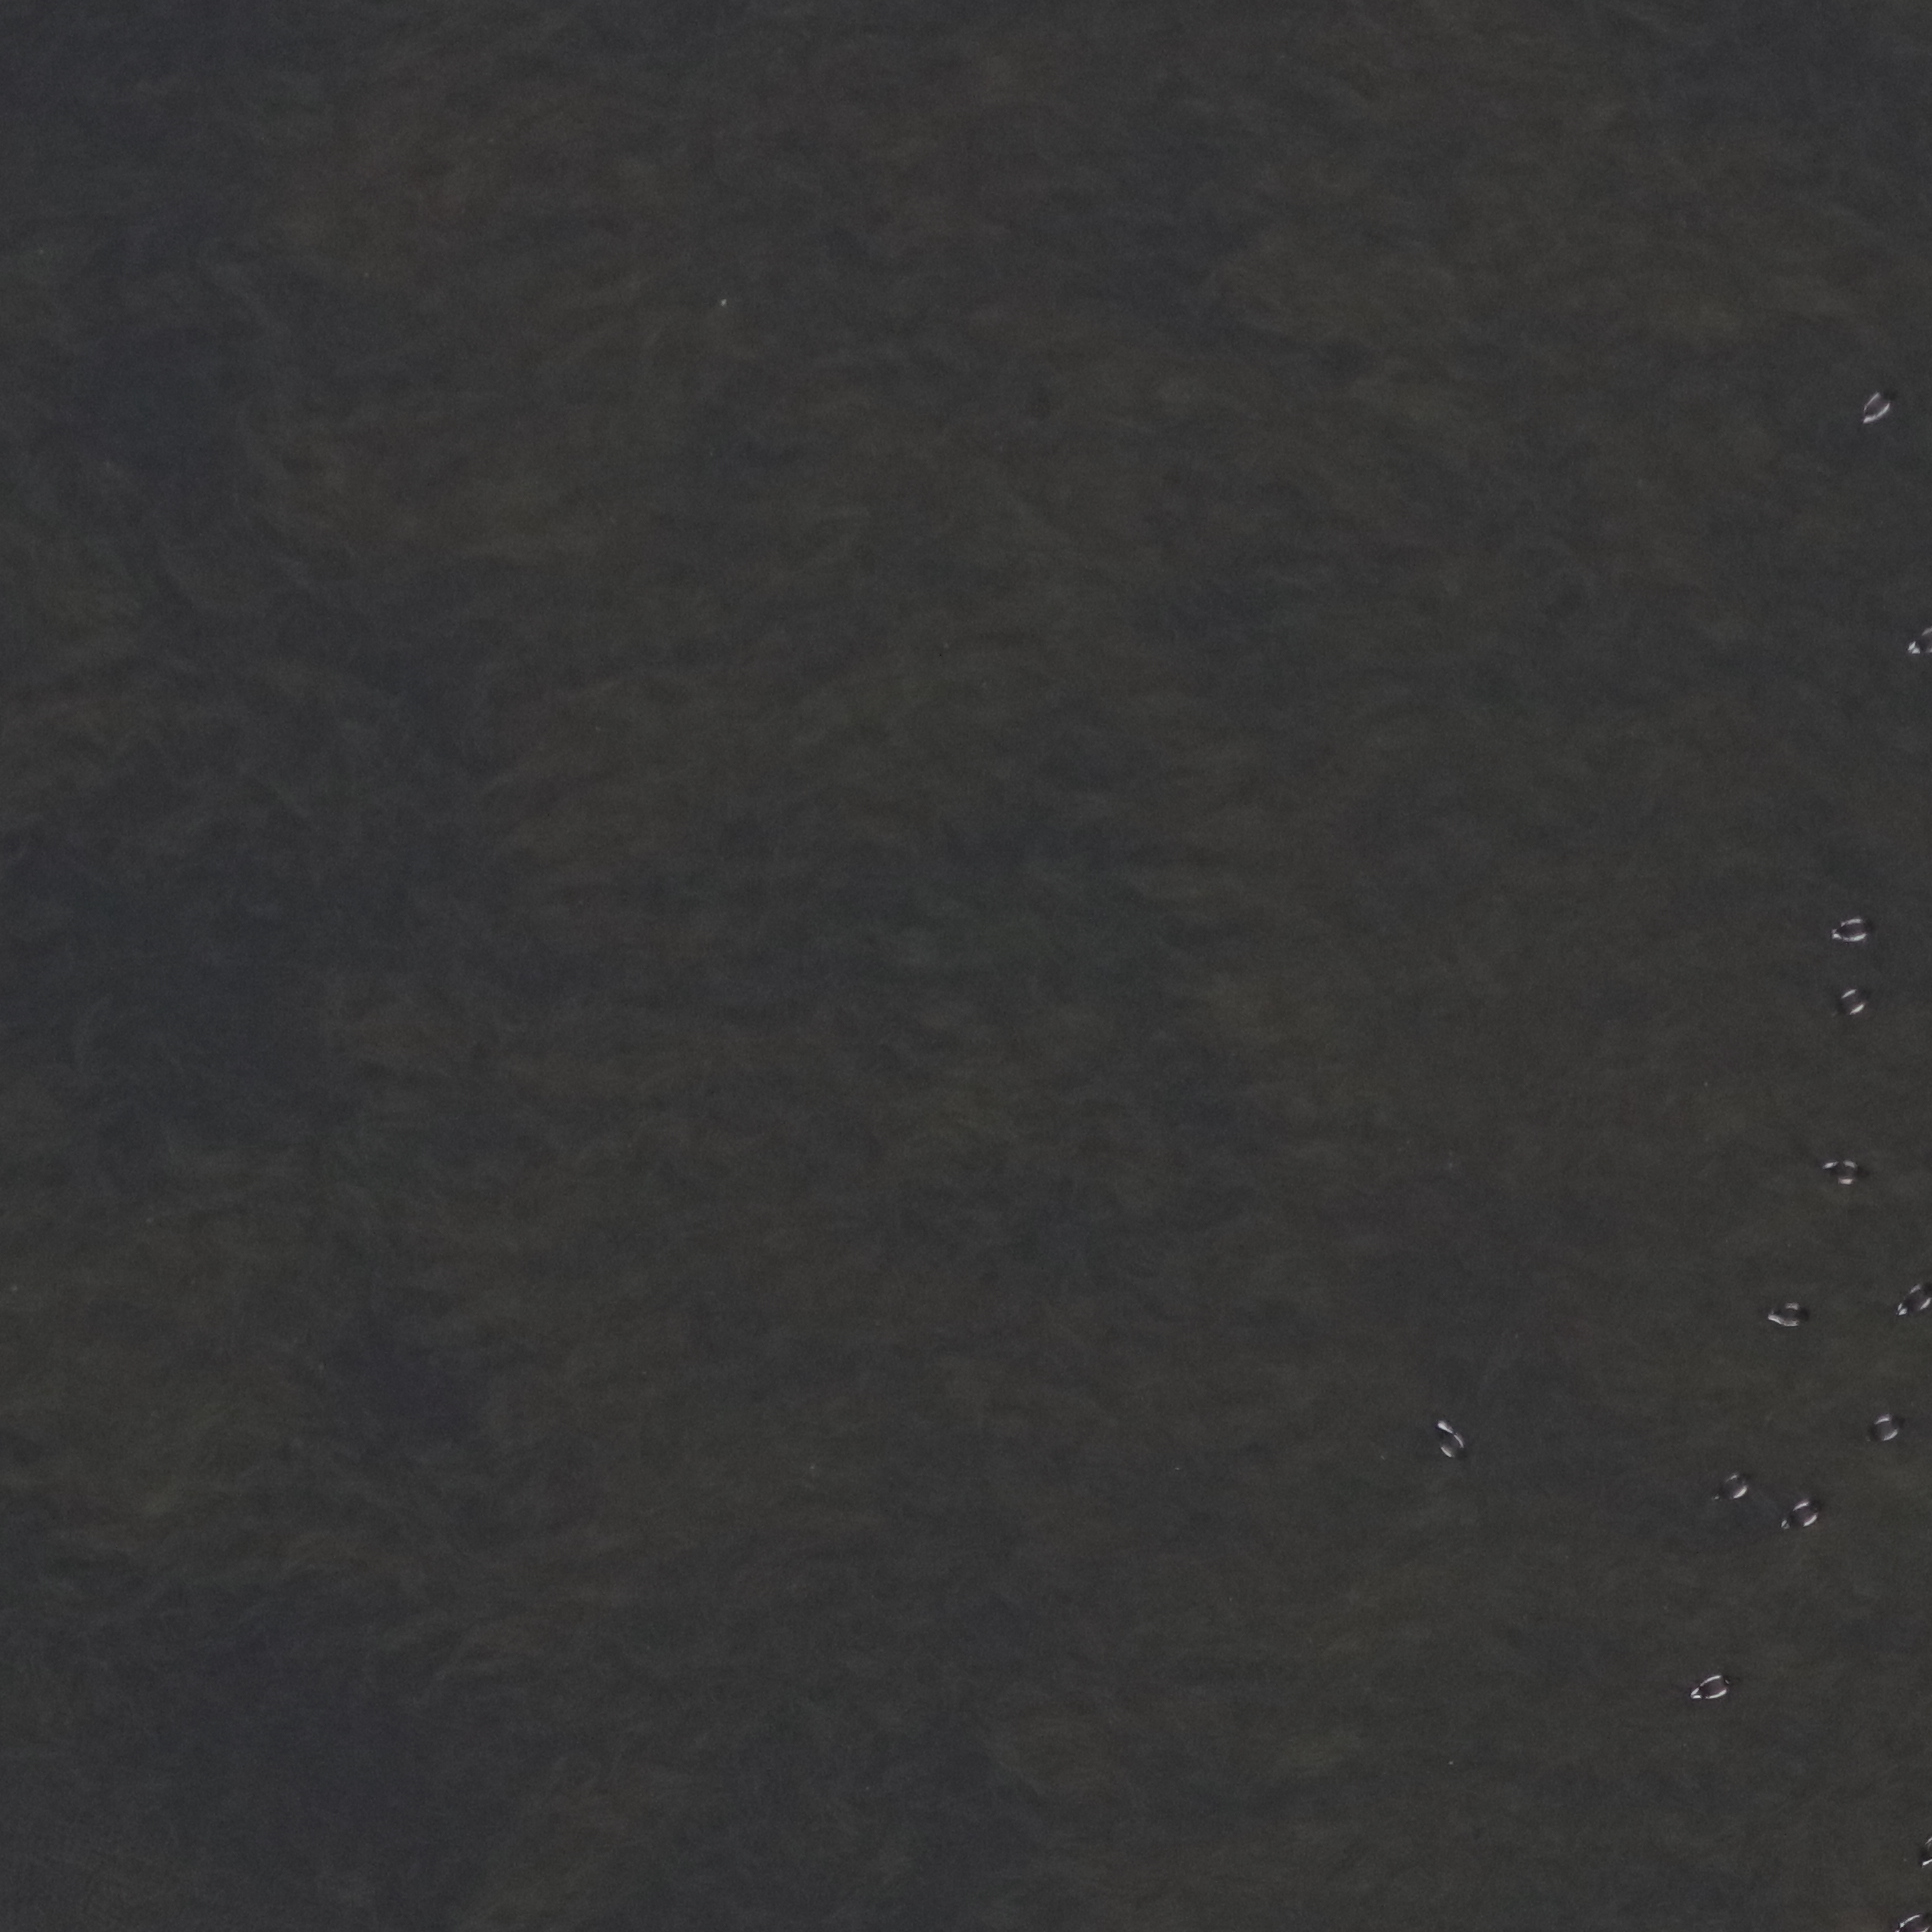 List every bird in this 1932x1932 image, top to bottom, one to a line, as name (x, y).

brant (1876, 406)
brant (1931, 642)
brant (1853, 932)
brant (1852, 1000)
brant (1845, 1172)
brant (1920, 1299)
brant (1788, 1318)
brant (1886, 1429)
brant (1452, 1441)
brant (1735, 1487)
brant (1803, 1515)
brant (1714, 1688)
brant (1915, 1928)